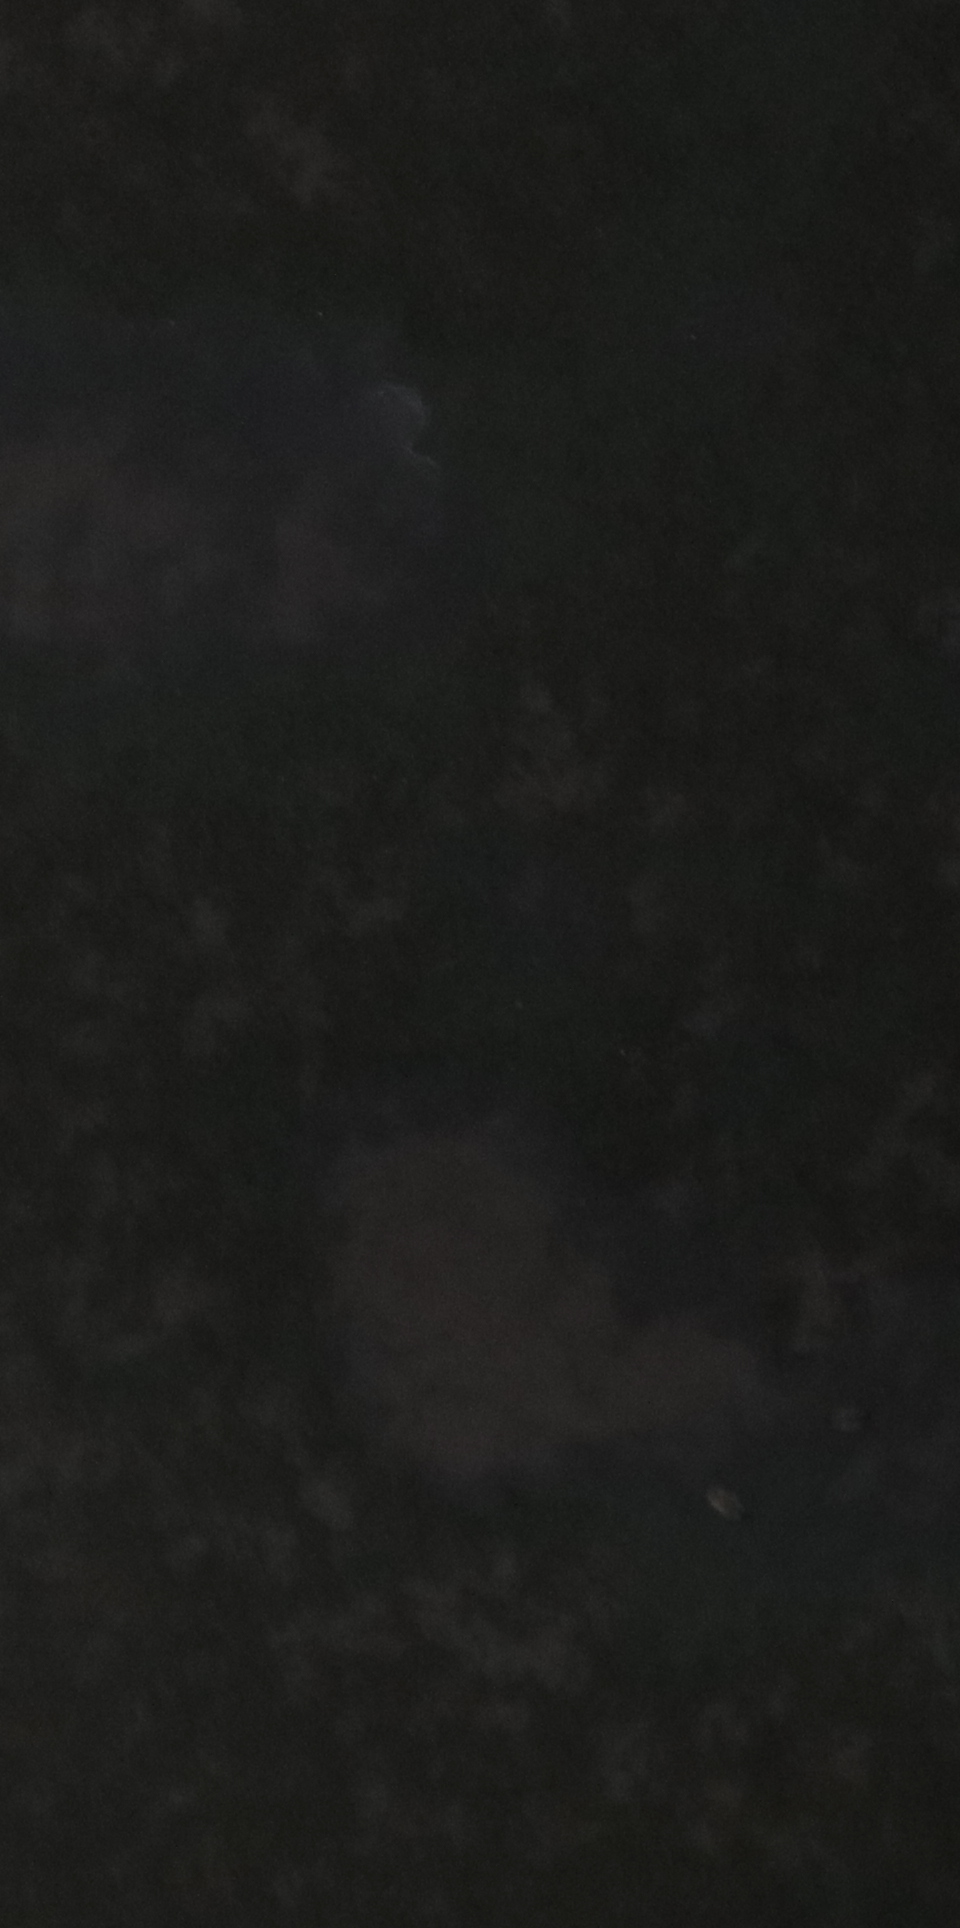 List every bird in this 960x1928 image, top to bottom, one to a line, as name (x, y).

Canada goose (852, 1419)
Canada goose (724, 1500)